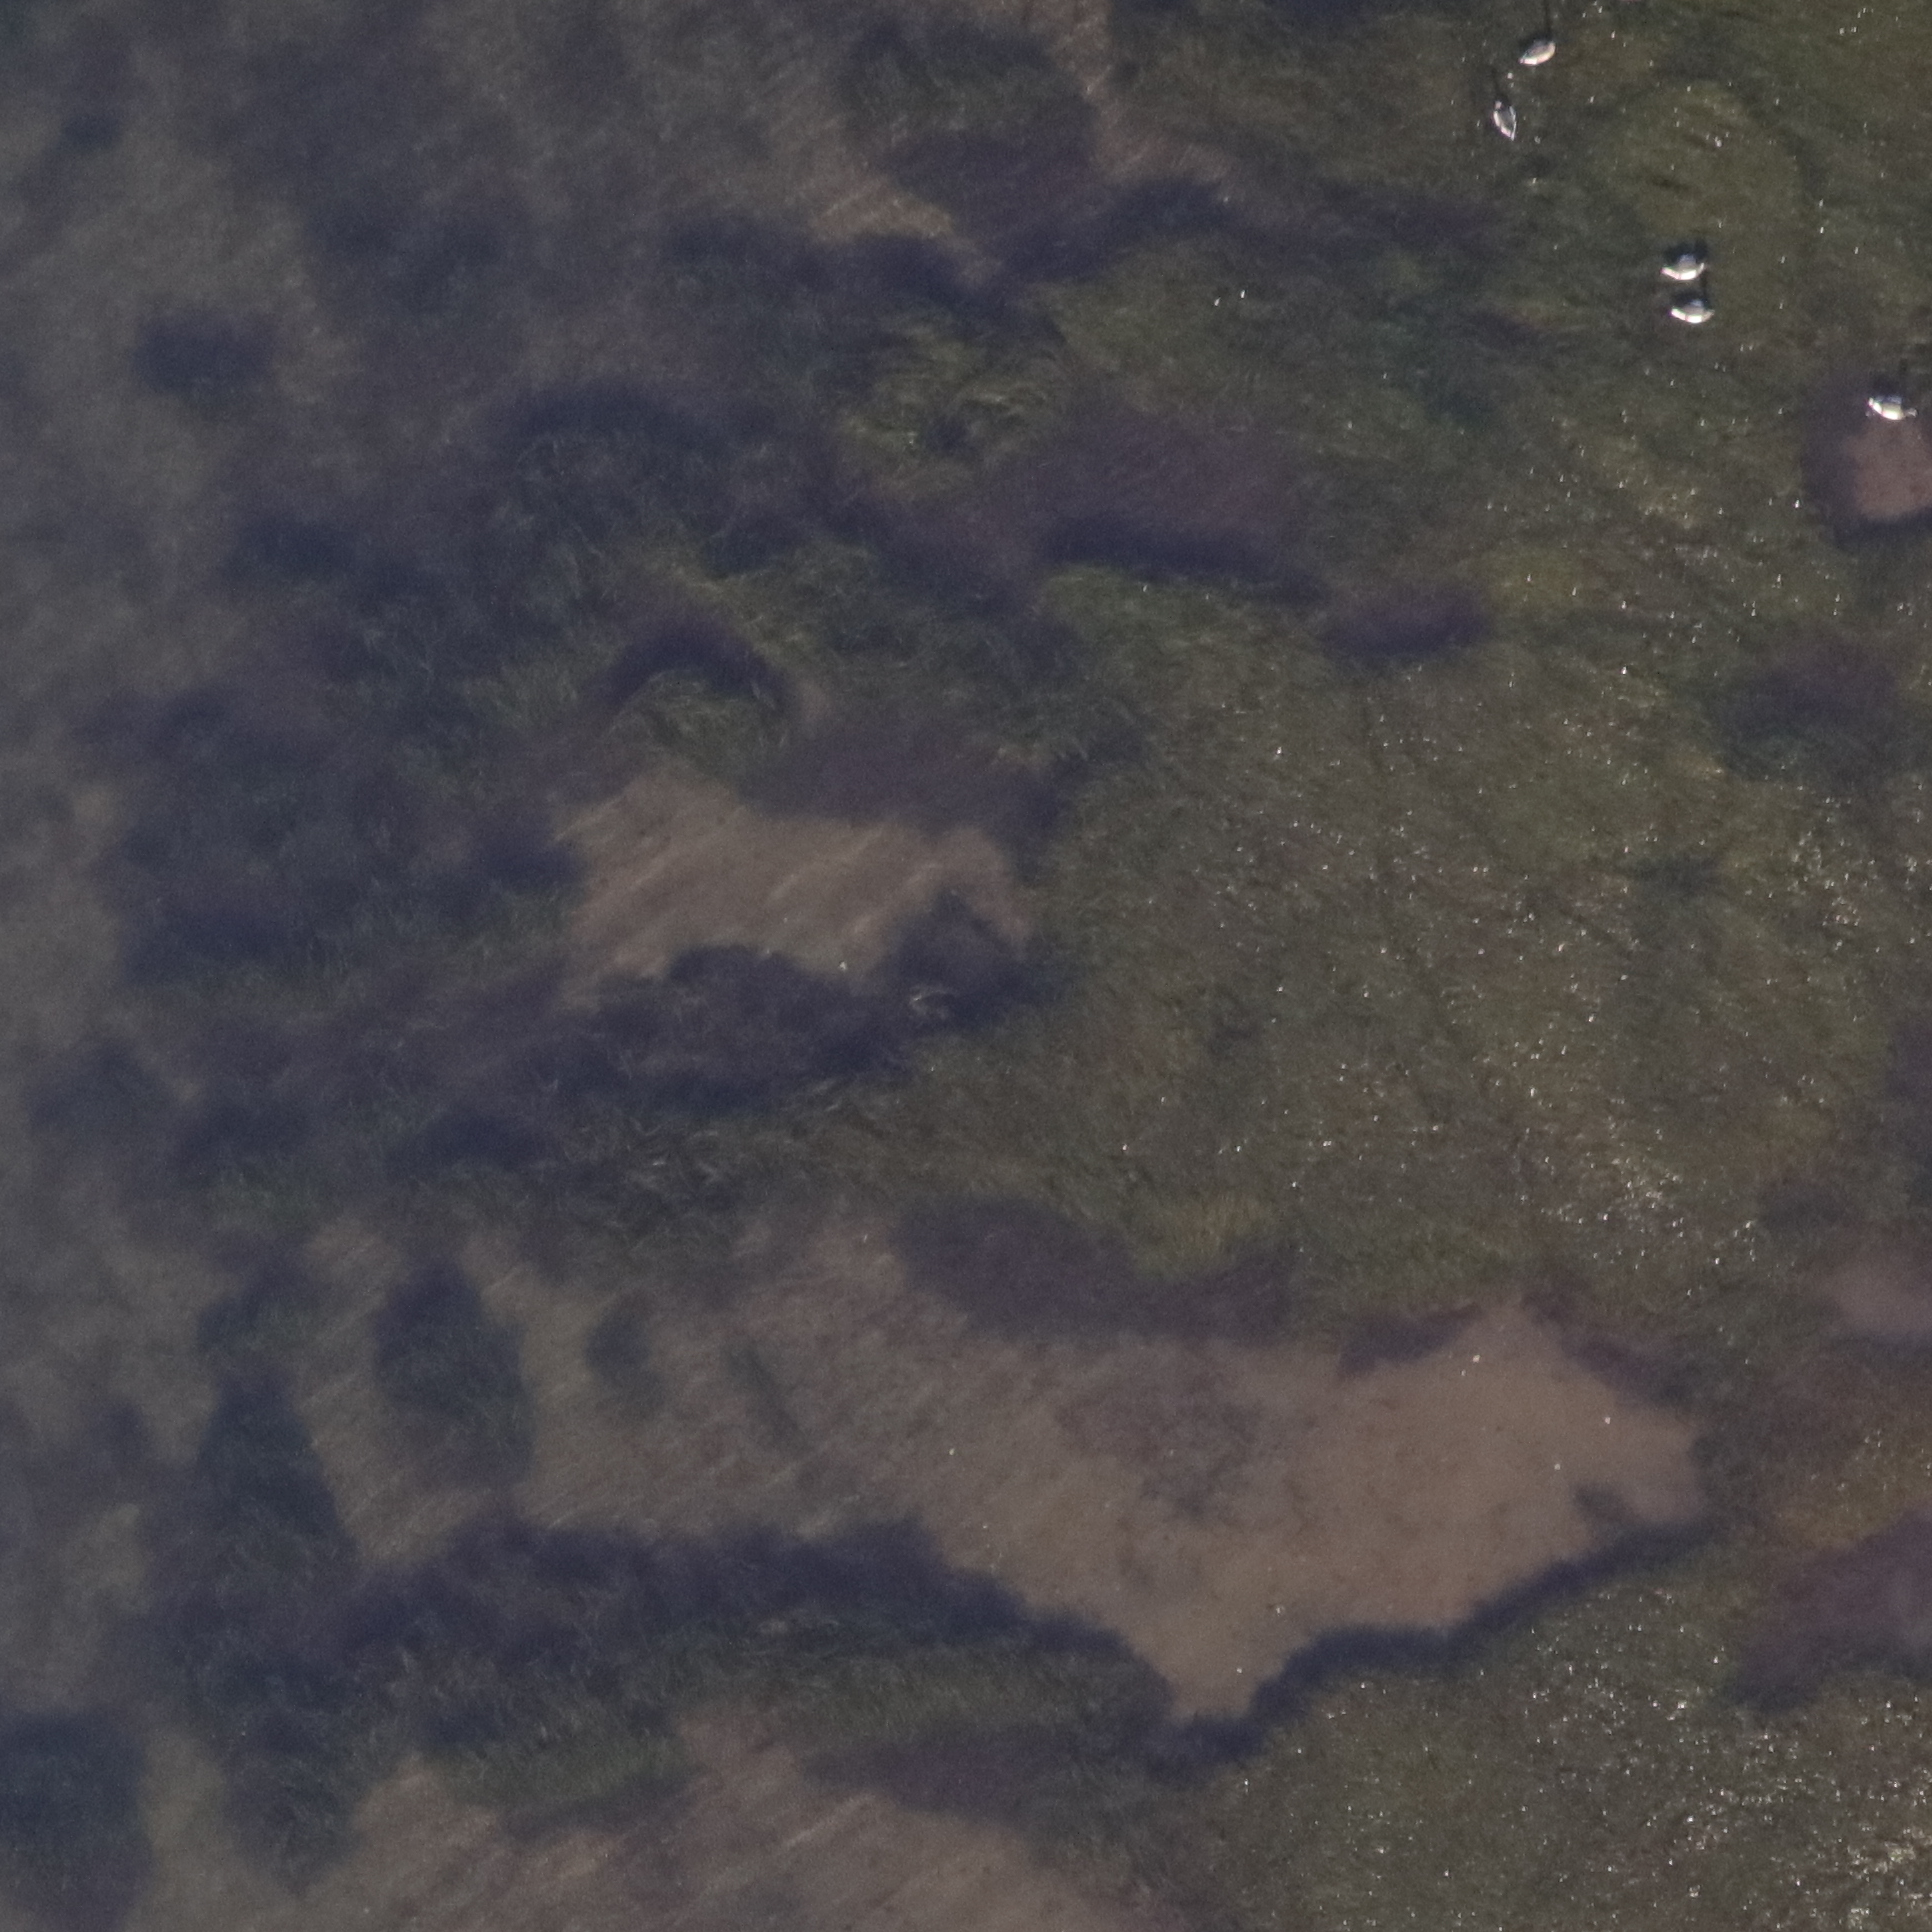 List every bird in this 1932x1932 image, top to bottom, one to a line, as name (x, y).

brant (1541, 53)
brant (1506, 119)
brant (1684, 267)
brant (1691, 313)
brant (1892, 410)